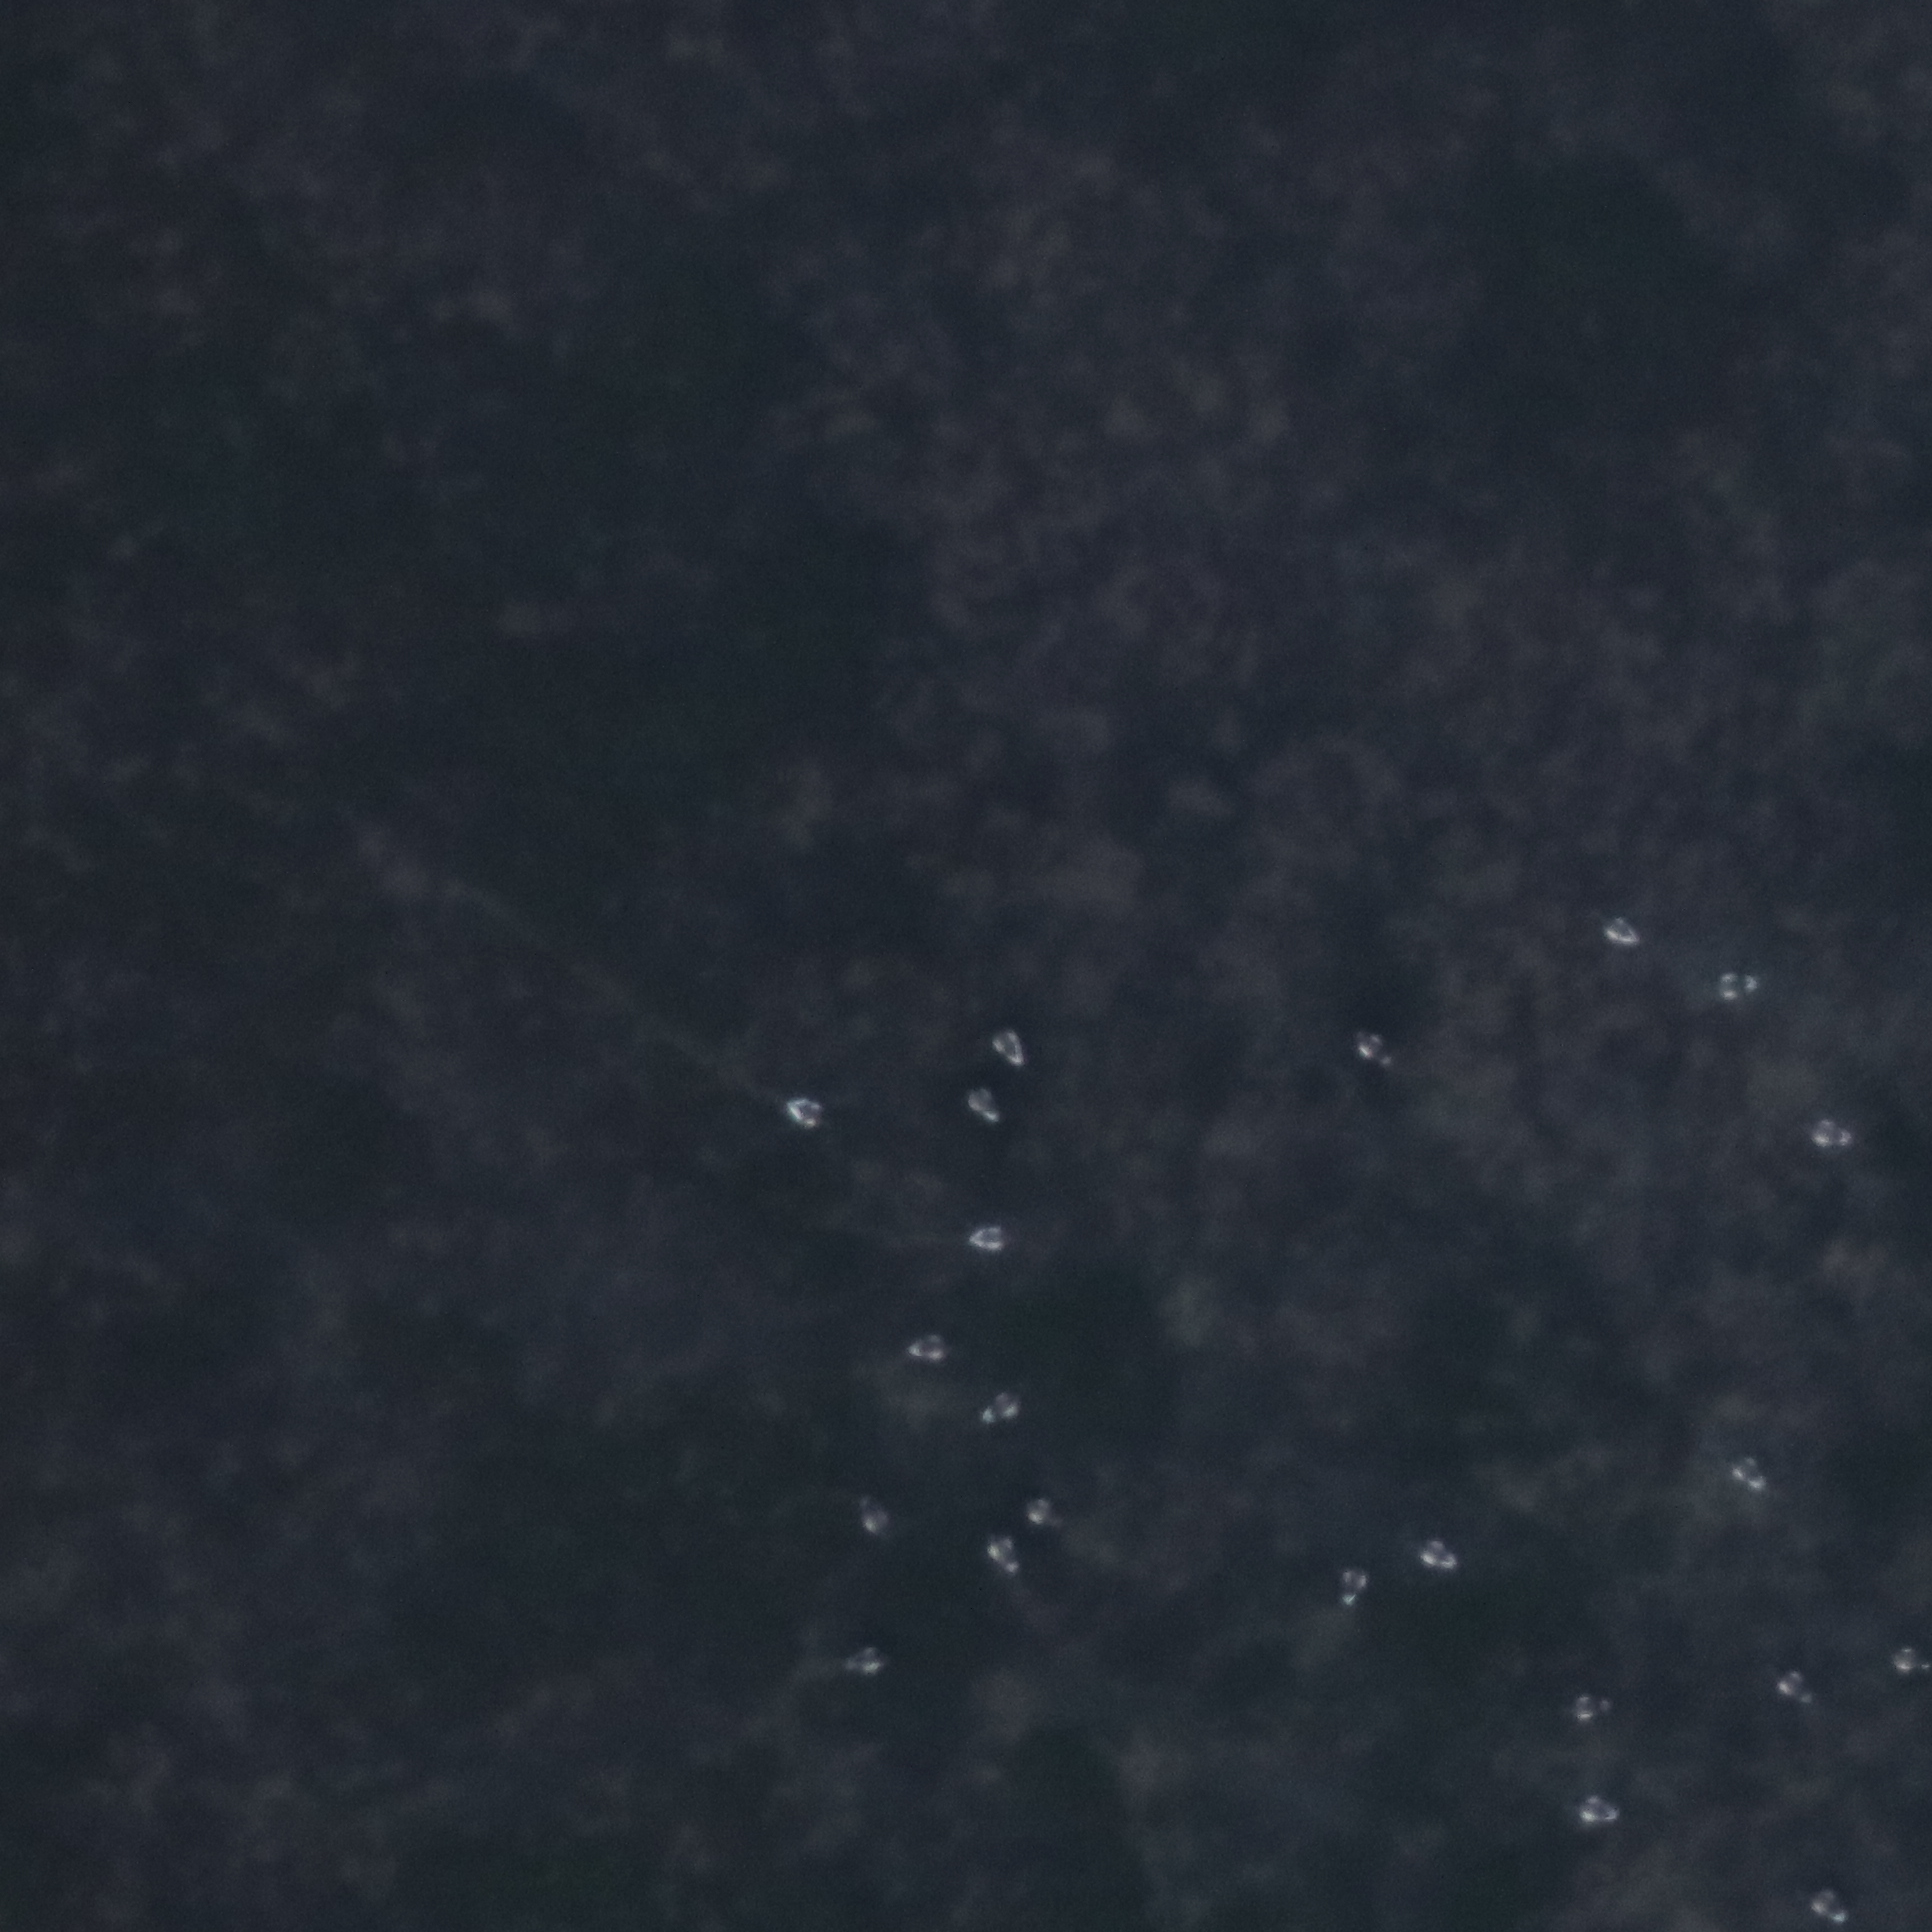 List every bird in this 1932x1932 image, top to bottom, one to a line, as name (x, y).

brant (1621, 927)
brant (1738, 986)
brant (1007, 1043)
brant (1372, 1046)
brant (985, 1099)
brant (813, 1115)
brant (1826, 1134)
brant (992, 1235)
brant (926, 1344)
brant (1000, 1408)
brant (1749, 1470)
brant (874, 1515)
brant (1045, 1515)
brant (1003, 1552)
brant (1438, 1554)
brant (1354, 1583)
brant (869, 1659)
brant (1907, 1659)
brant (1795, 1688)
brant (1589, 1705)
brant (1596, 1806)
brant (1829, 1902)